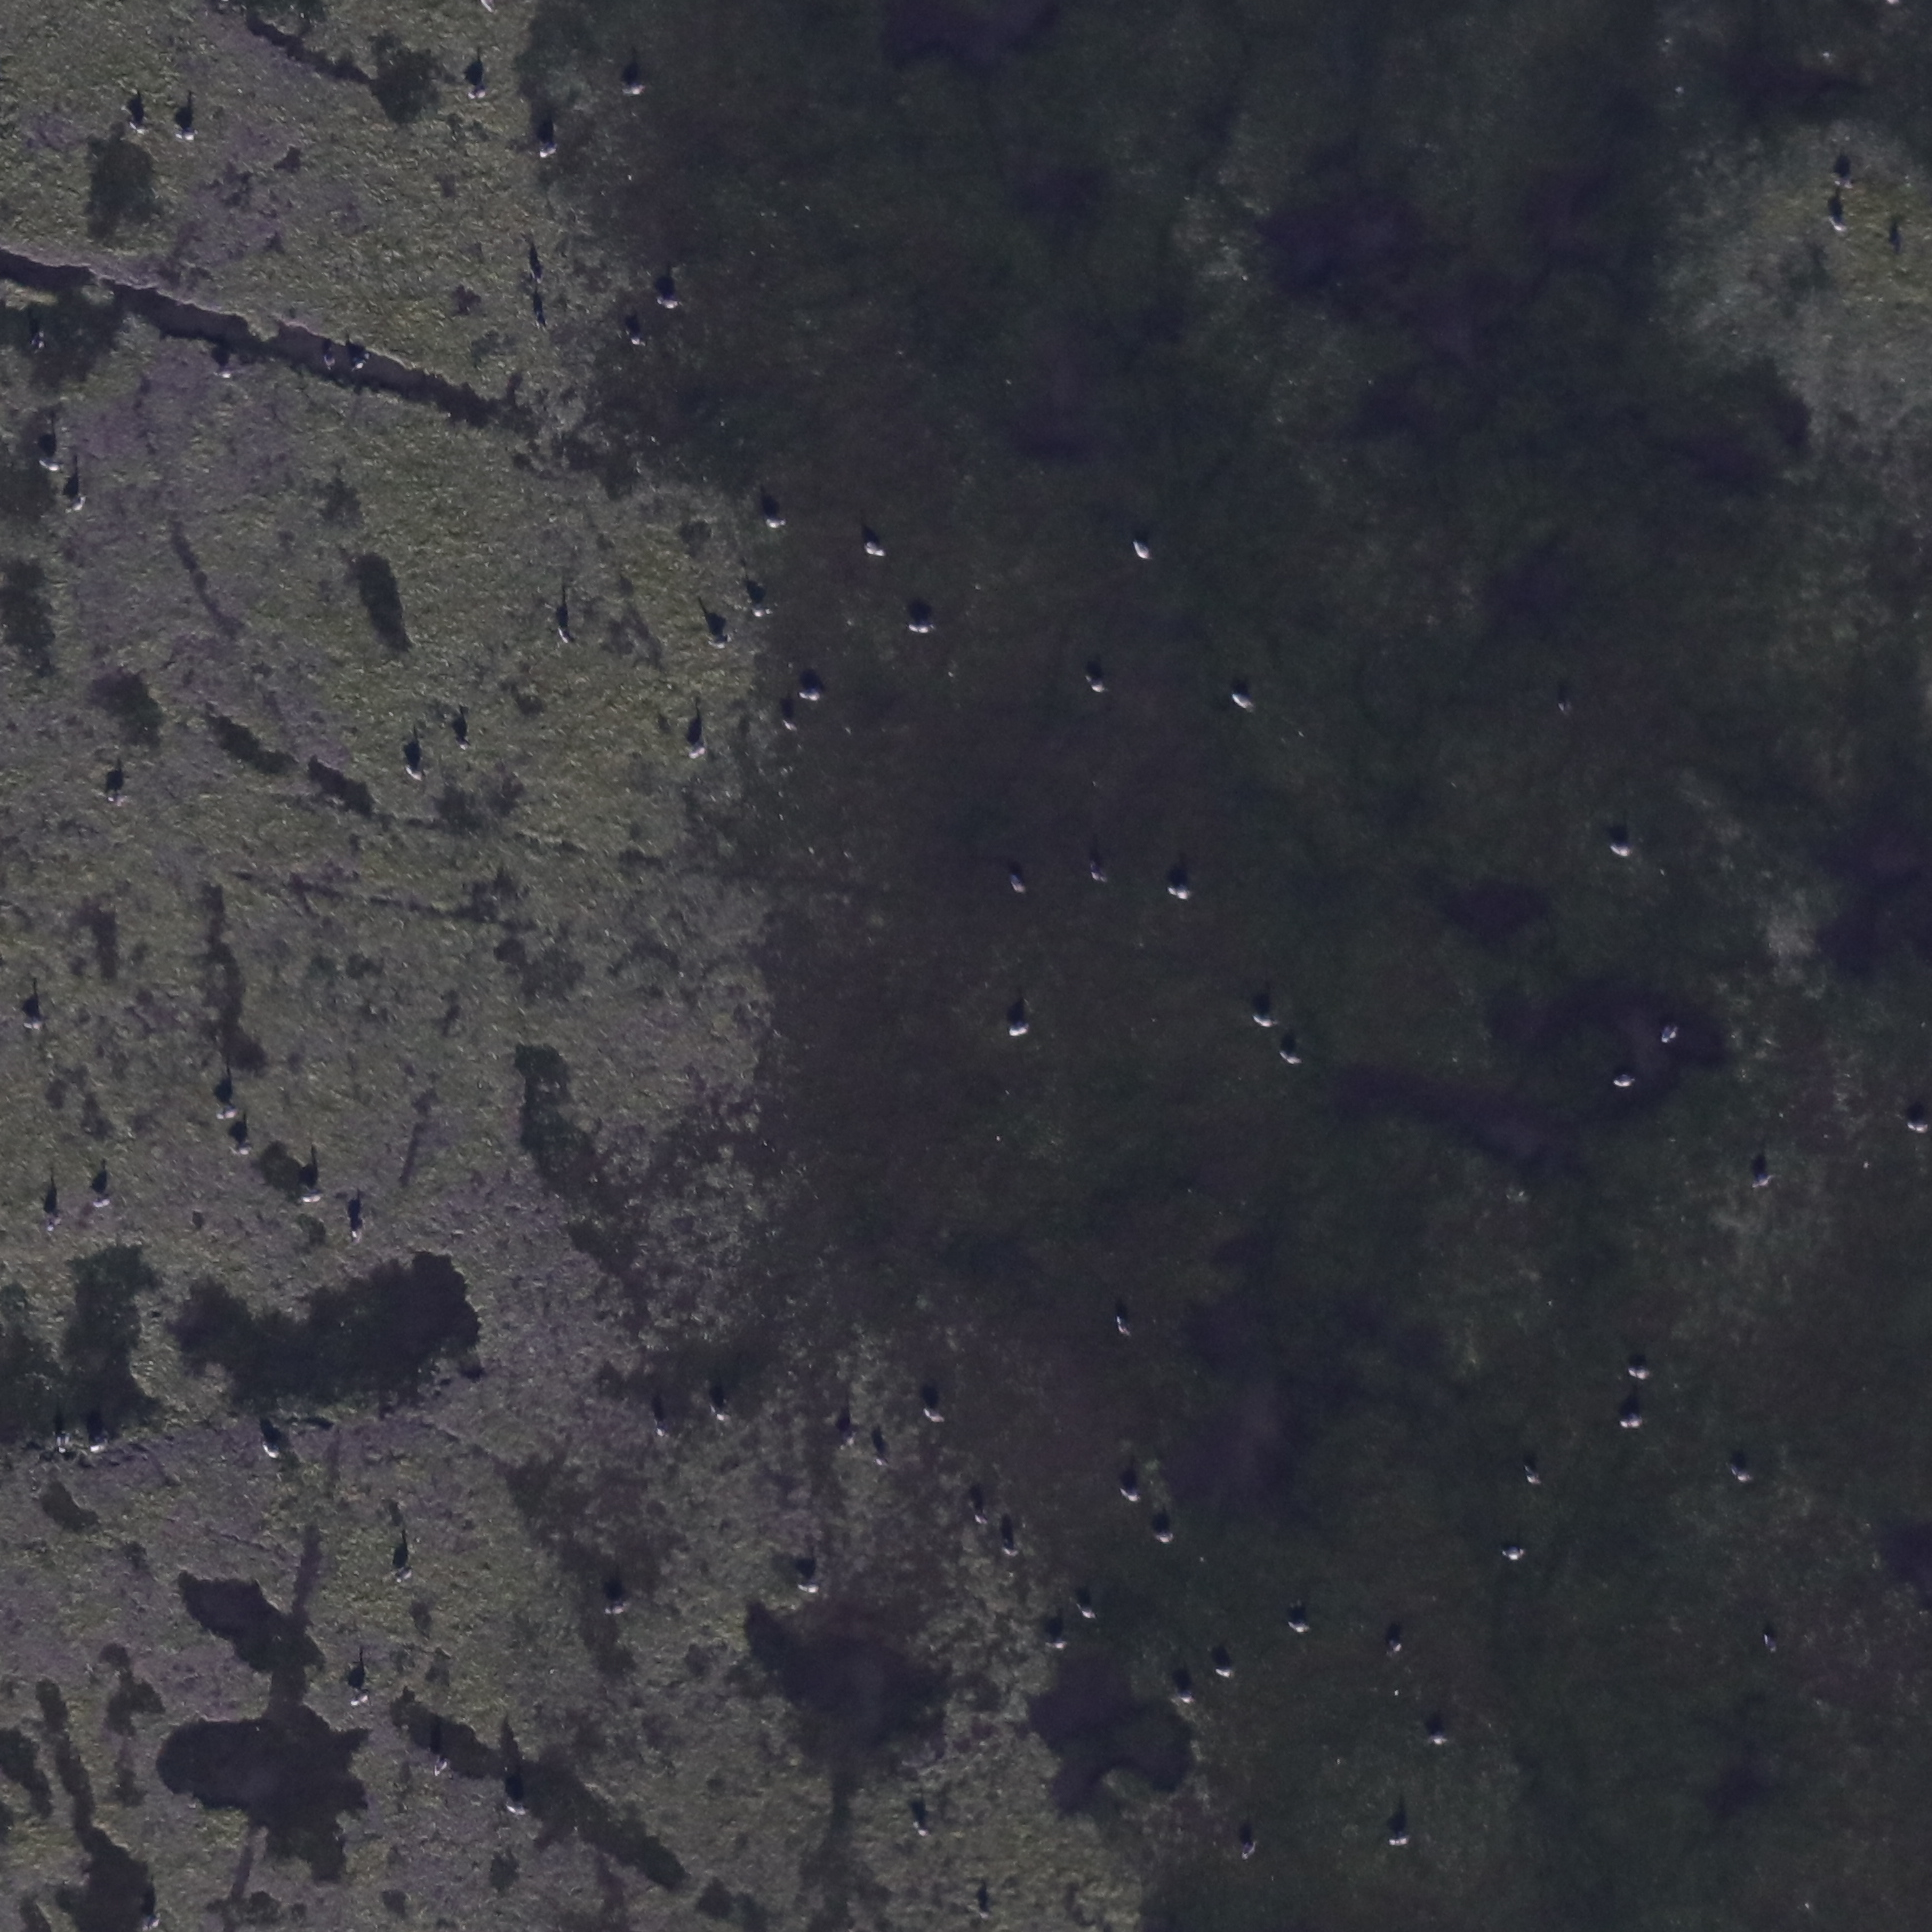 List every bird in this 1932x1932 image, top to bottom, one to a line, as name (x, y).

brant (493, 4)
brant (480, 80)
brant (626, 93)
brant (193, 123)
brant (140, 130)
brant (551, 150)
brant (1852, 186)
brant (1846, 226)
brant (1895, 245)
brant (525, 264)
brant (673, 305)
brant (534, 326)
brant (40, 343)
brant (640, 347)
brant (320, 361)
brant (360, 365)
brant (220, 379)
brant (56, 465)
brant (74, 506)
brant (769, 529)
brant (863, 537)
brant (1138, 556)
brant (762, 621)
brant (926, 624)
brant (570, 637)
brant (721, 643)
brant (1107, 682)
brant (822, 699)
brant (1244, 709)
brant (790, 733)
brant (469, 744)
brant (700, 749)
brant (419, 773)
brant (119, 795)
brant (1613, 848)
brant (1098, 863)
brant (1013, 885)
brant (1187, 890)
brant (38, 1017)
brant (1274, 1023)
brant (1032, 1028)
brant (1671, 1041)
brant (1290, 1055)
brant (1630, 1086)
brant (237, 1108)
brant (1924, 1116)
brant (243, 1140)
brant (1766, 1180)
brant (313, 1196)
brant (108, 1199)
brant (66, 1217)
brant (355, 1234)
brant (1123, 1319)
brant (1643, 1369)
brant (725, 1414)
brant (937, 1415)
brant (1634, 1421)
brant (667, 1425)
brant (844, 1436)
brant (63, 1438)
brant (99, 1439)
brant (279, 1453)
brant (884, 1463)
brant (1532, 1471)
brant (1740, 1474)
brant (1131, 1494)
brant (981, 1523)
brant (1162, 1530)
brant (1012, 1550)
brant (1514, 1558)
brant (416, 1570)
brant (810, 1588)
brant (1076, 1610)
brant (616, 1616)
brant (1304, 1630)
brant (1063, 1635)
brant (1767, 1641)
brant (1396, 1649)
brant (1218, 1669)
brant (1187, 1698)
brant (362, 1700)
brant (1436, 1747)
brant (435, 1764)
brant (517, 1795)
brant (915, 1823)
brant (1396, 1840)
brant (1246, 1843)
brant (981, 1904)
brant (148, 1929)